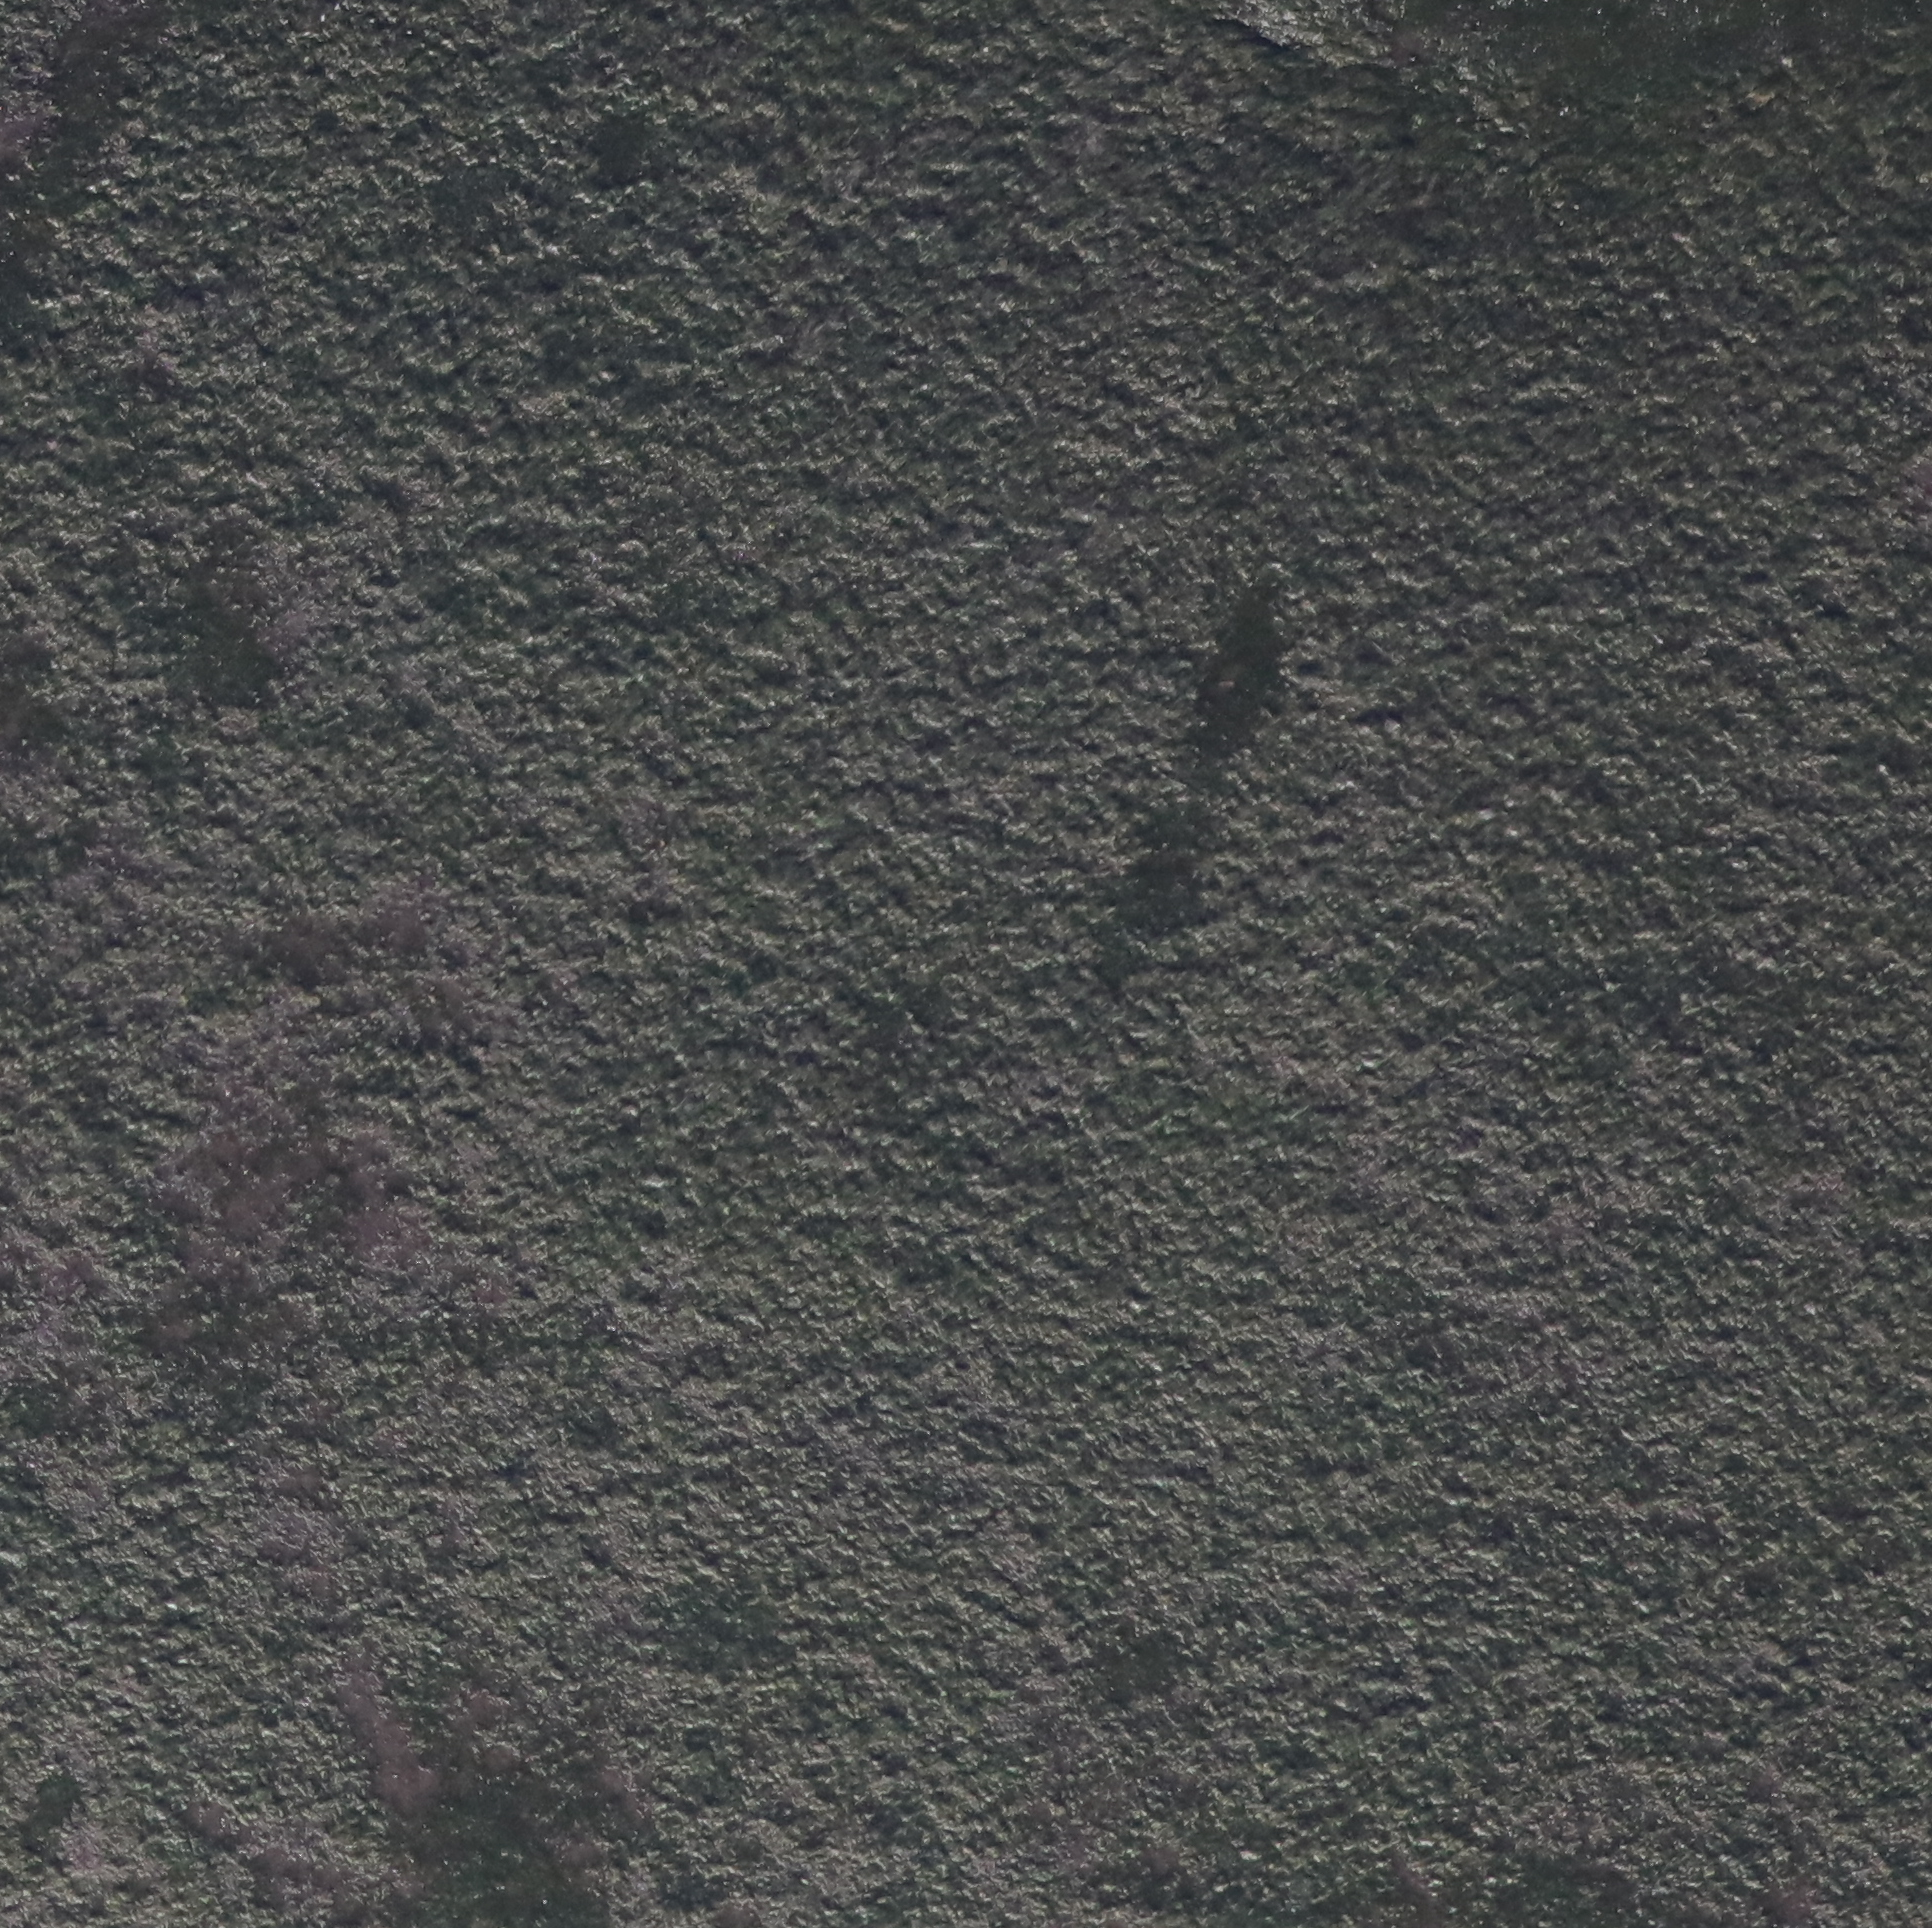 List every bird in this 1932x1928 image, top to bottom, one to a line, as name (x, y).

None